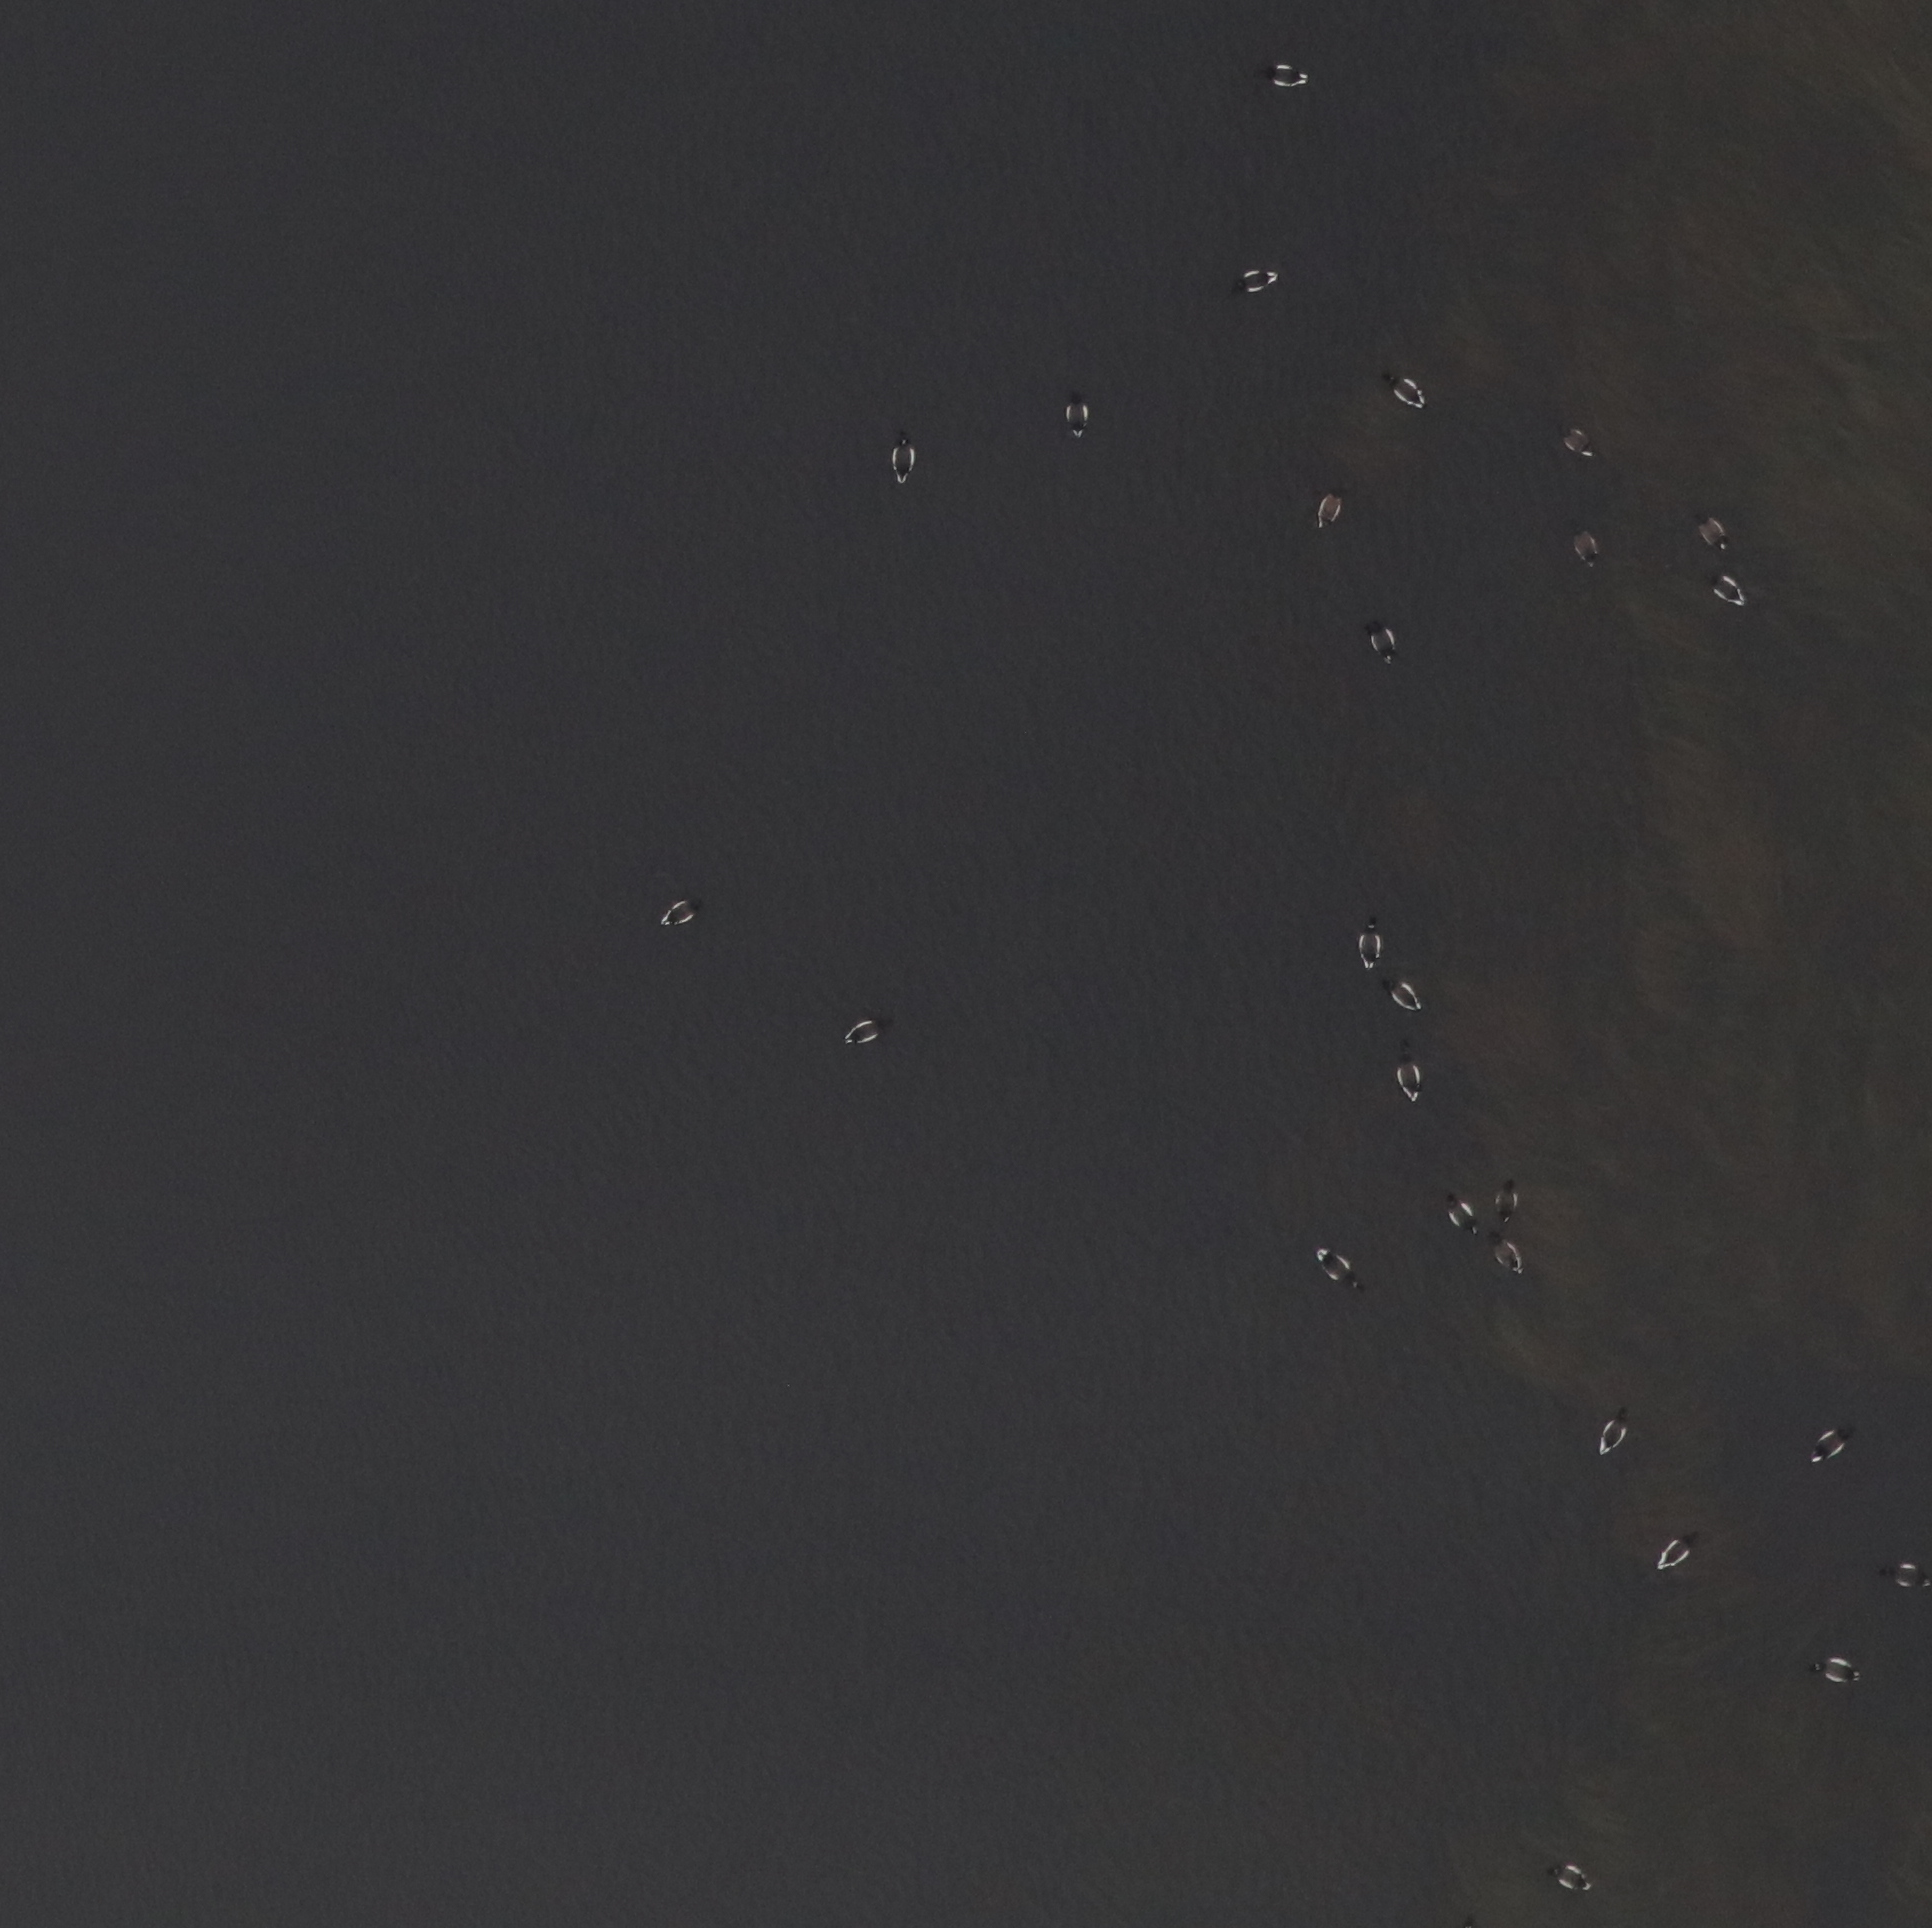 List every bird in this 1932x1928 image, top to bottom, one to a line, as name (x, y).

brant (1273, 76)
brant (1255, 280)
brant (1407, 391)
brant (1072, 416)
brant (1578, 442)
brant (904, 458)
brant (1328, 508)
brant (1713, 531)
brant (1585, 545)
brant (1728, 589)
brant (1382, 641)
brant (679, 911)
brant (1370, 947)
brant (1403, 994)
brant (866, 1031)
brant (1408, 1076)
brant (1505, 1196)
brant (1459, 1213)
brant (1512, 1261)
brant (1337, 1267)
brant (1613, 1436)
brant (1829, 1445)
brant (1674, 1554)
brant (1906, 1579)
brant (1836, 1671)
brant (1569, 1878)